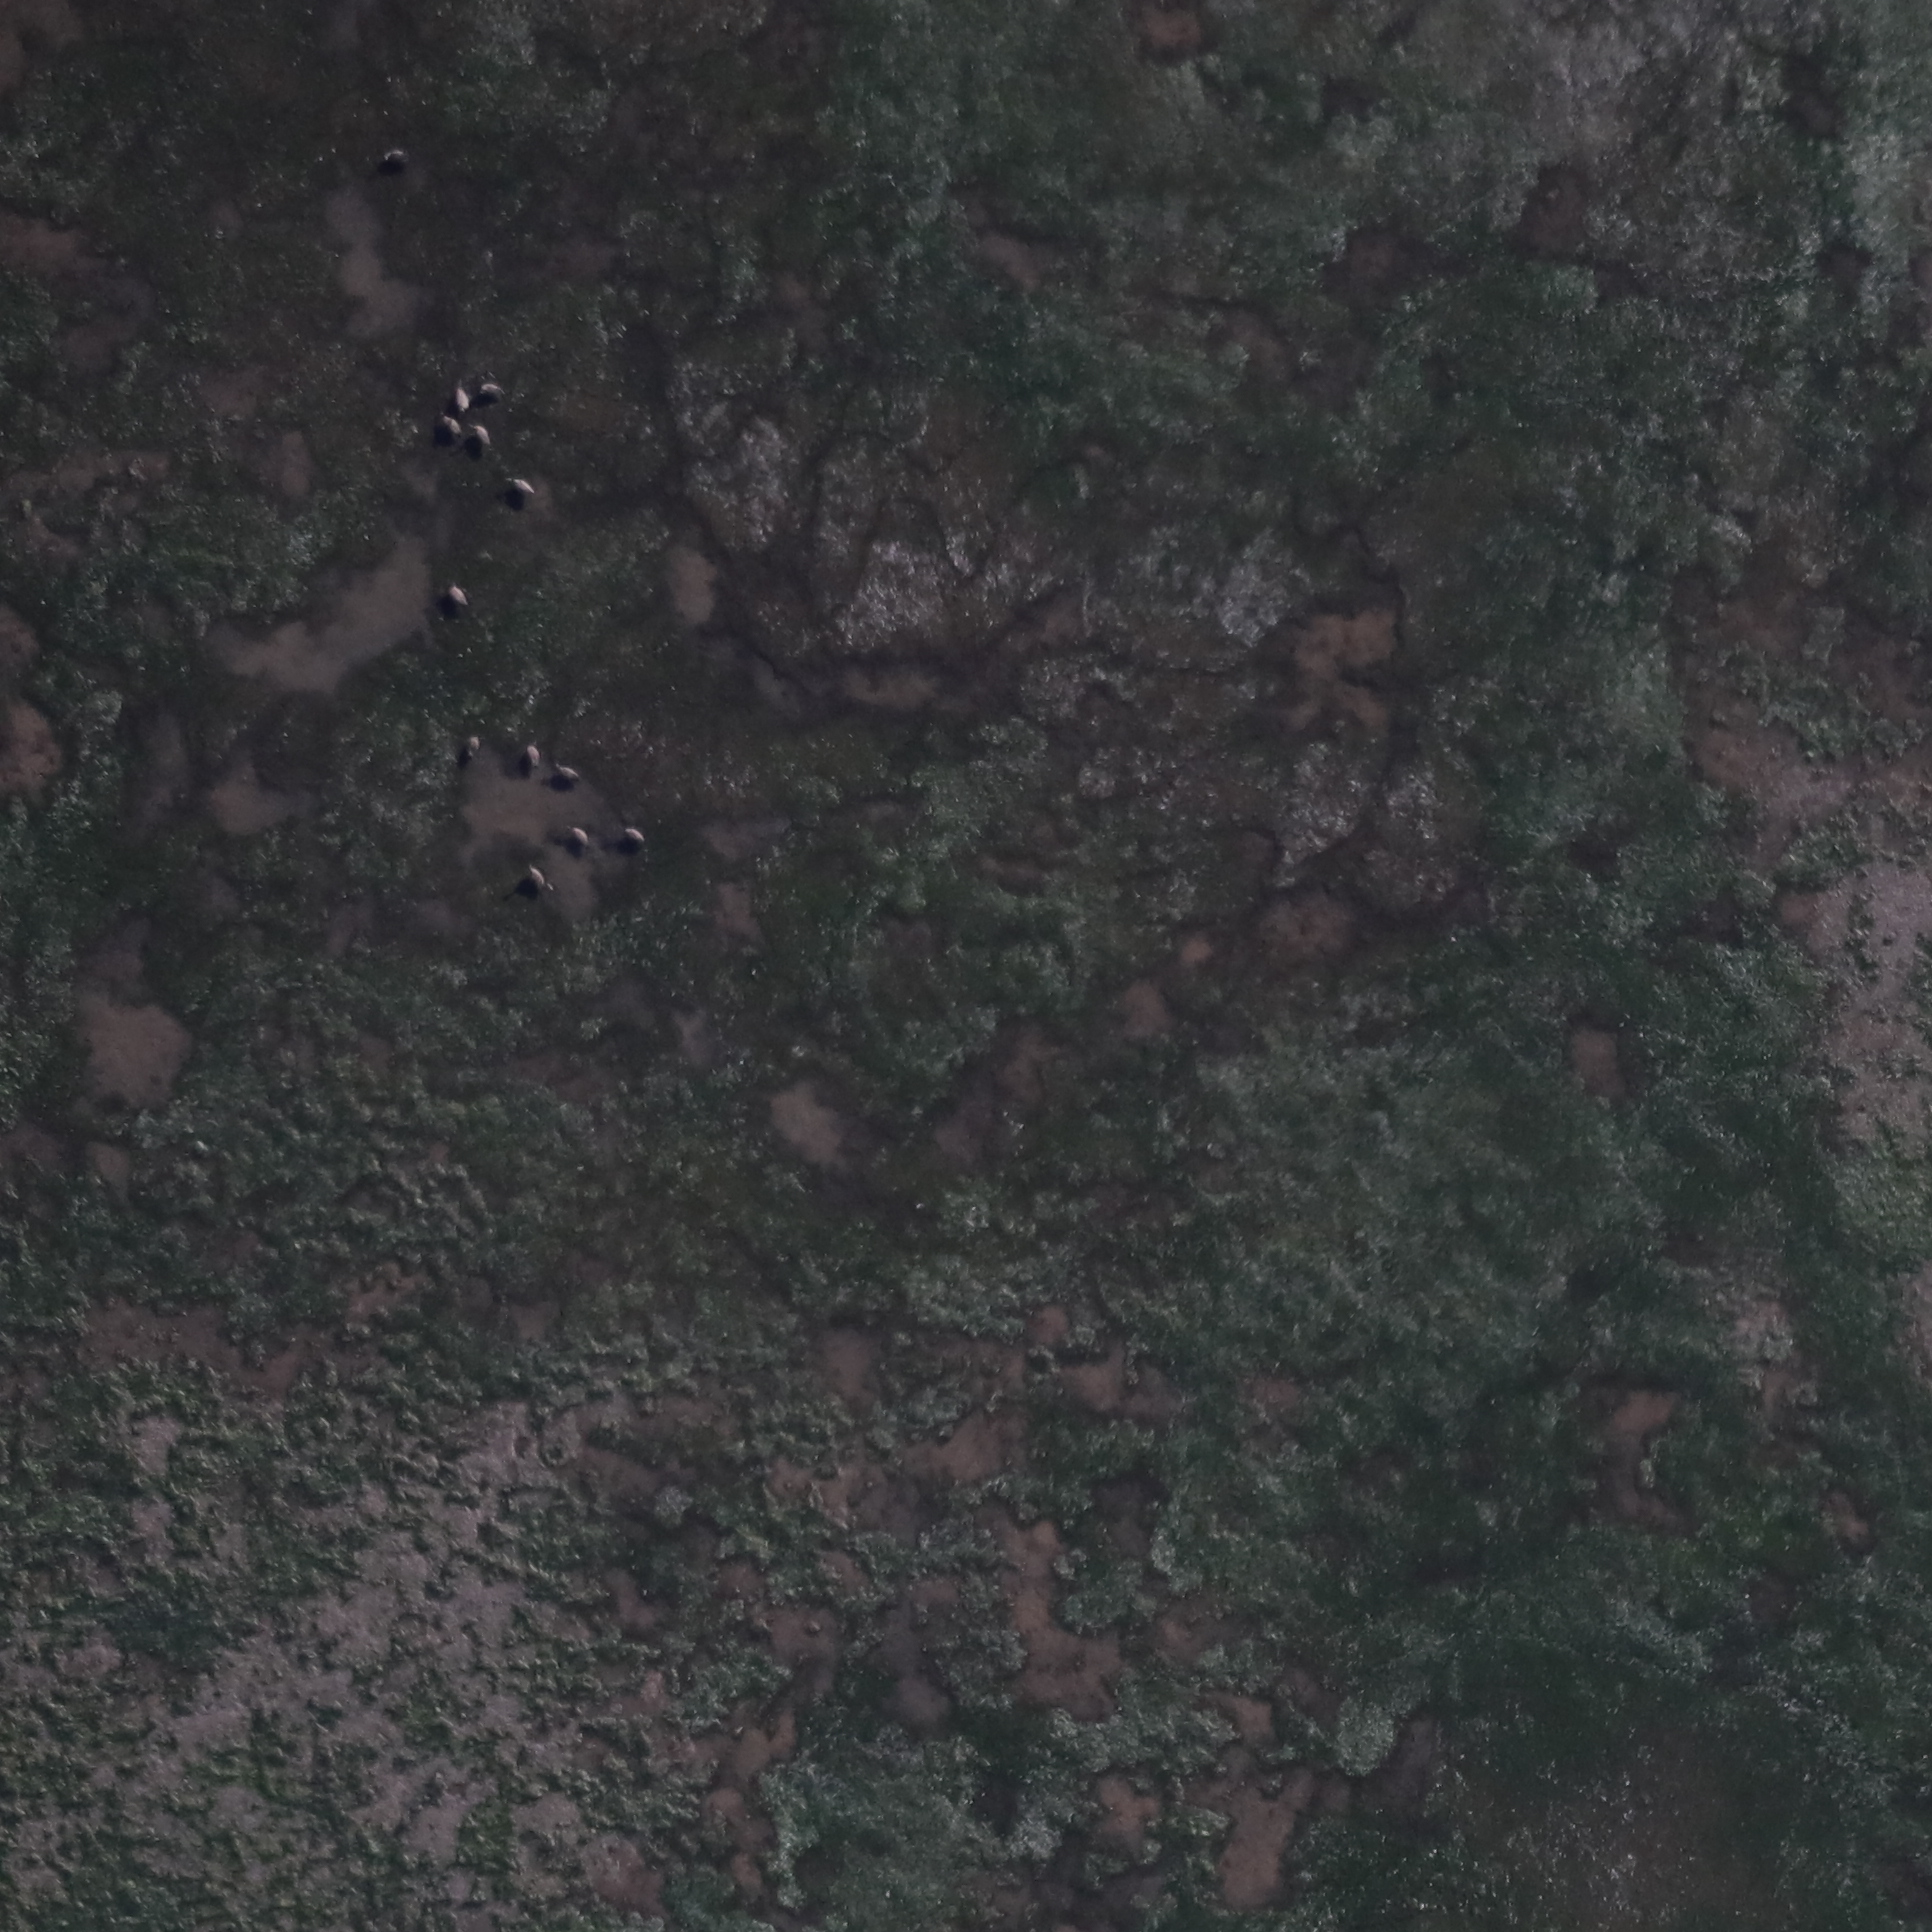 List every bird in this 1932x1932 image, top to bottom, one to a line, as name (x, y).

Canada goose (398, 159)
Canada goose (493, 390)
Canada goose (461, 401)
Canada goose (455, 428)
Canada goose (481, 434)
Canada goose (524, 487)
Canada goose (459, 597)
Canada goose (472, 746)
Canada goose (532, 755)
Canada goose (568, 774)
Canada goose (637, 836)
Canada goose (580, 837)
Canada goose (538, 878)